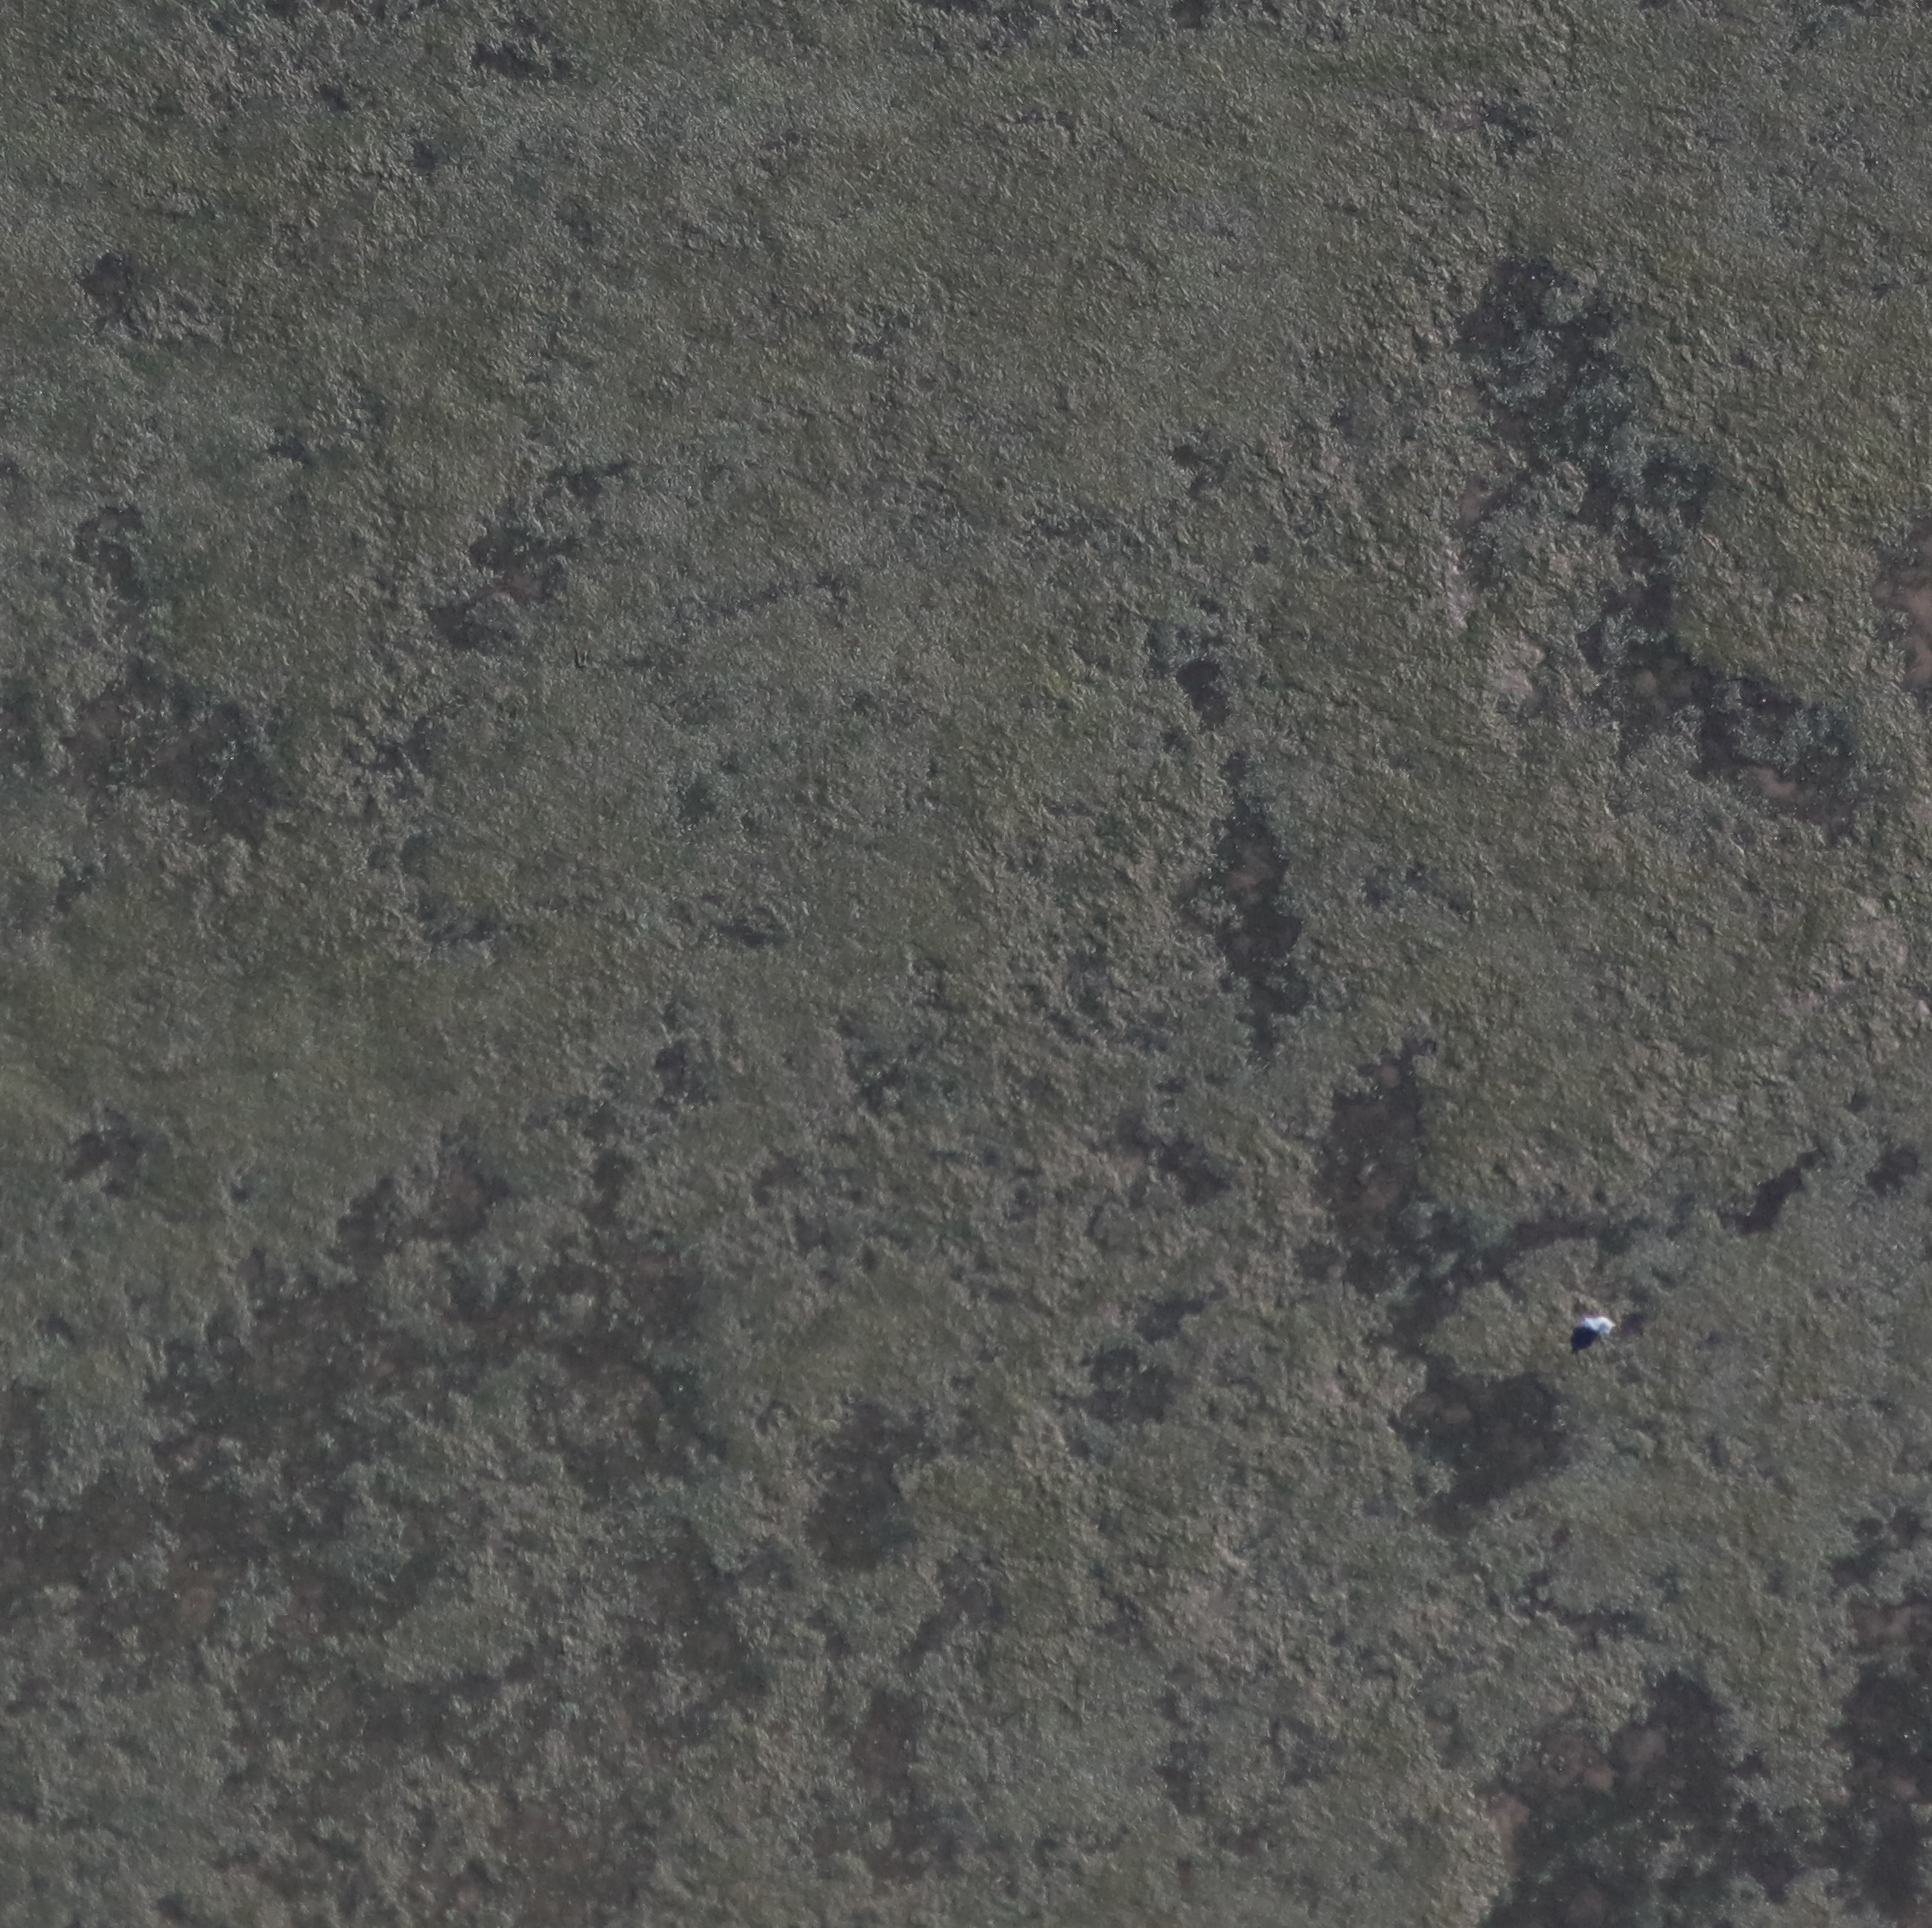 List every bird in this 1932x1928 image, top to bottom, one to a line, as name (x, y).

gull (1596, 1325)